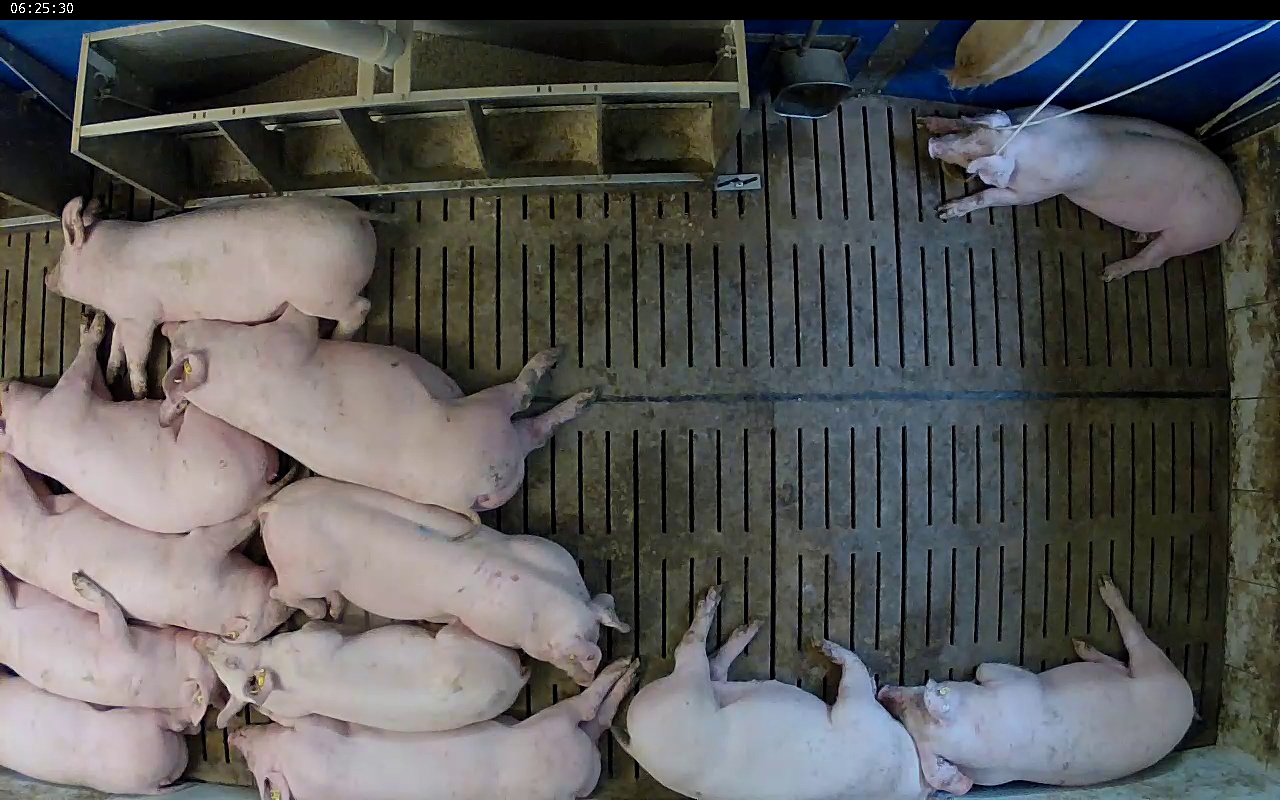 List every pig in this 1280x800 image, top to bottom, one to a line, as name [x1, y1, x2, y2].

pig [916, 106, 1246, 281]
pig [43, 192, 402, 402]
pig [159, 306, 598, 545]
pig [3, 310, 296, 535]
pig [1, 454, 301, 645]
pig [259, 478, 631, 687]
pig [2, 566, 228, 725]
pig [878, 573, 1203, 794]
pig [612, 583, 938, 799]
pig [193, 620, 533, 727]
pig [228, 653, 643, 799]
pig [2, 672, 202, 792]